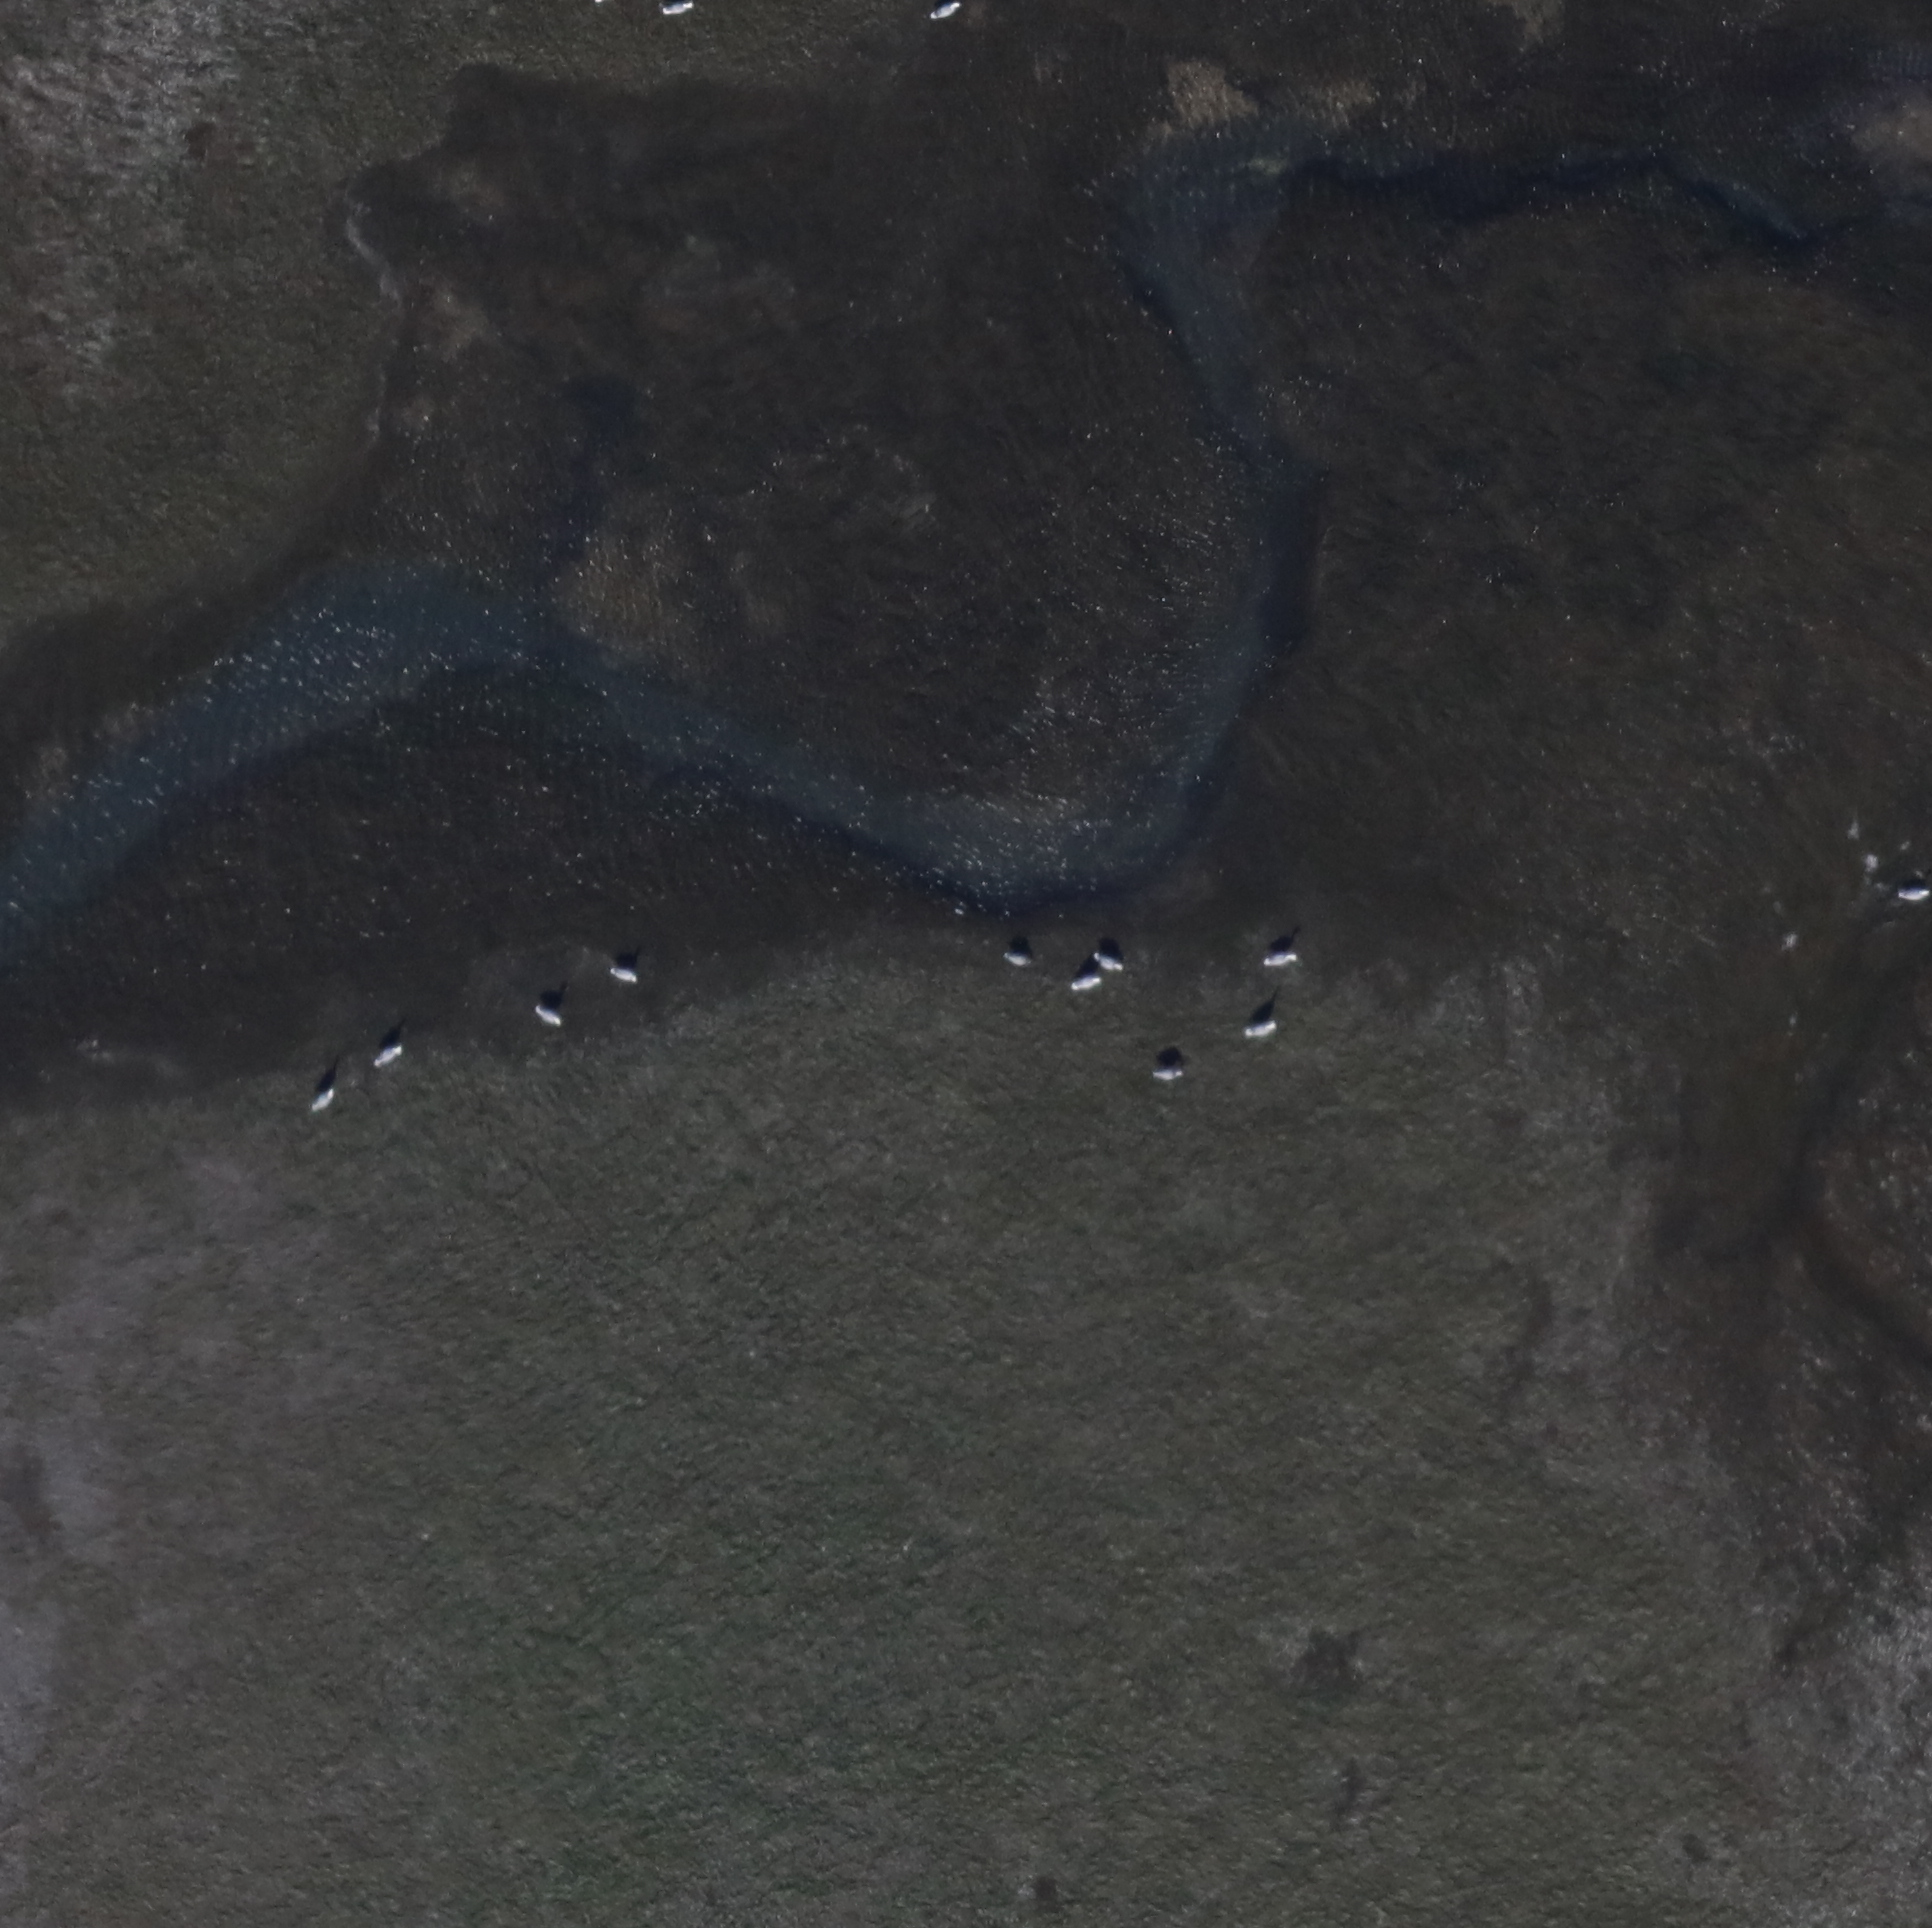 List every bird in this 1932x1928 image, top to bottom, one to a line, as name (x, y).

emperor goose (674, 5)
emperor goose (942, 9)
emperor goose (1918, 896)
emperor goose (1280, 955)
emperor goose (1020, 956)
emperor goose (1105, 961)
emperor goose (624, 970)
emperor goose (1084, 984)
emperor goose (551, 1016)
emperor goose (1260, 1024)
emperor goose (385, 1060)
emperor goose (1171, 1067)
emperor goose (327, 1102)